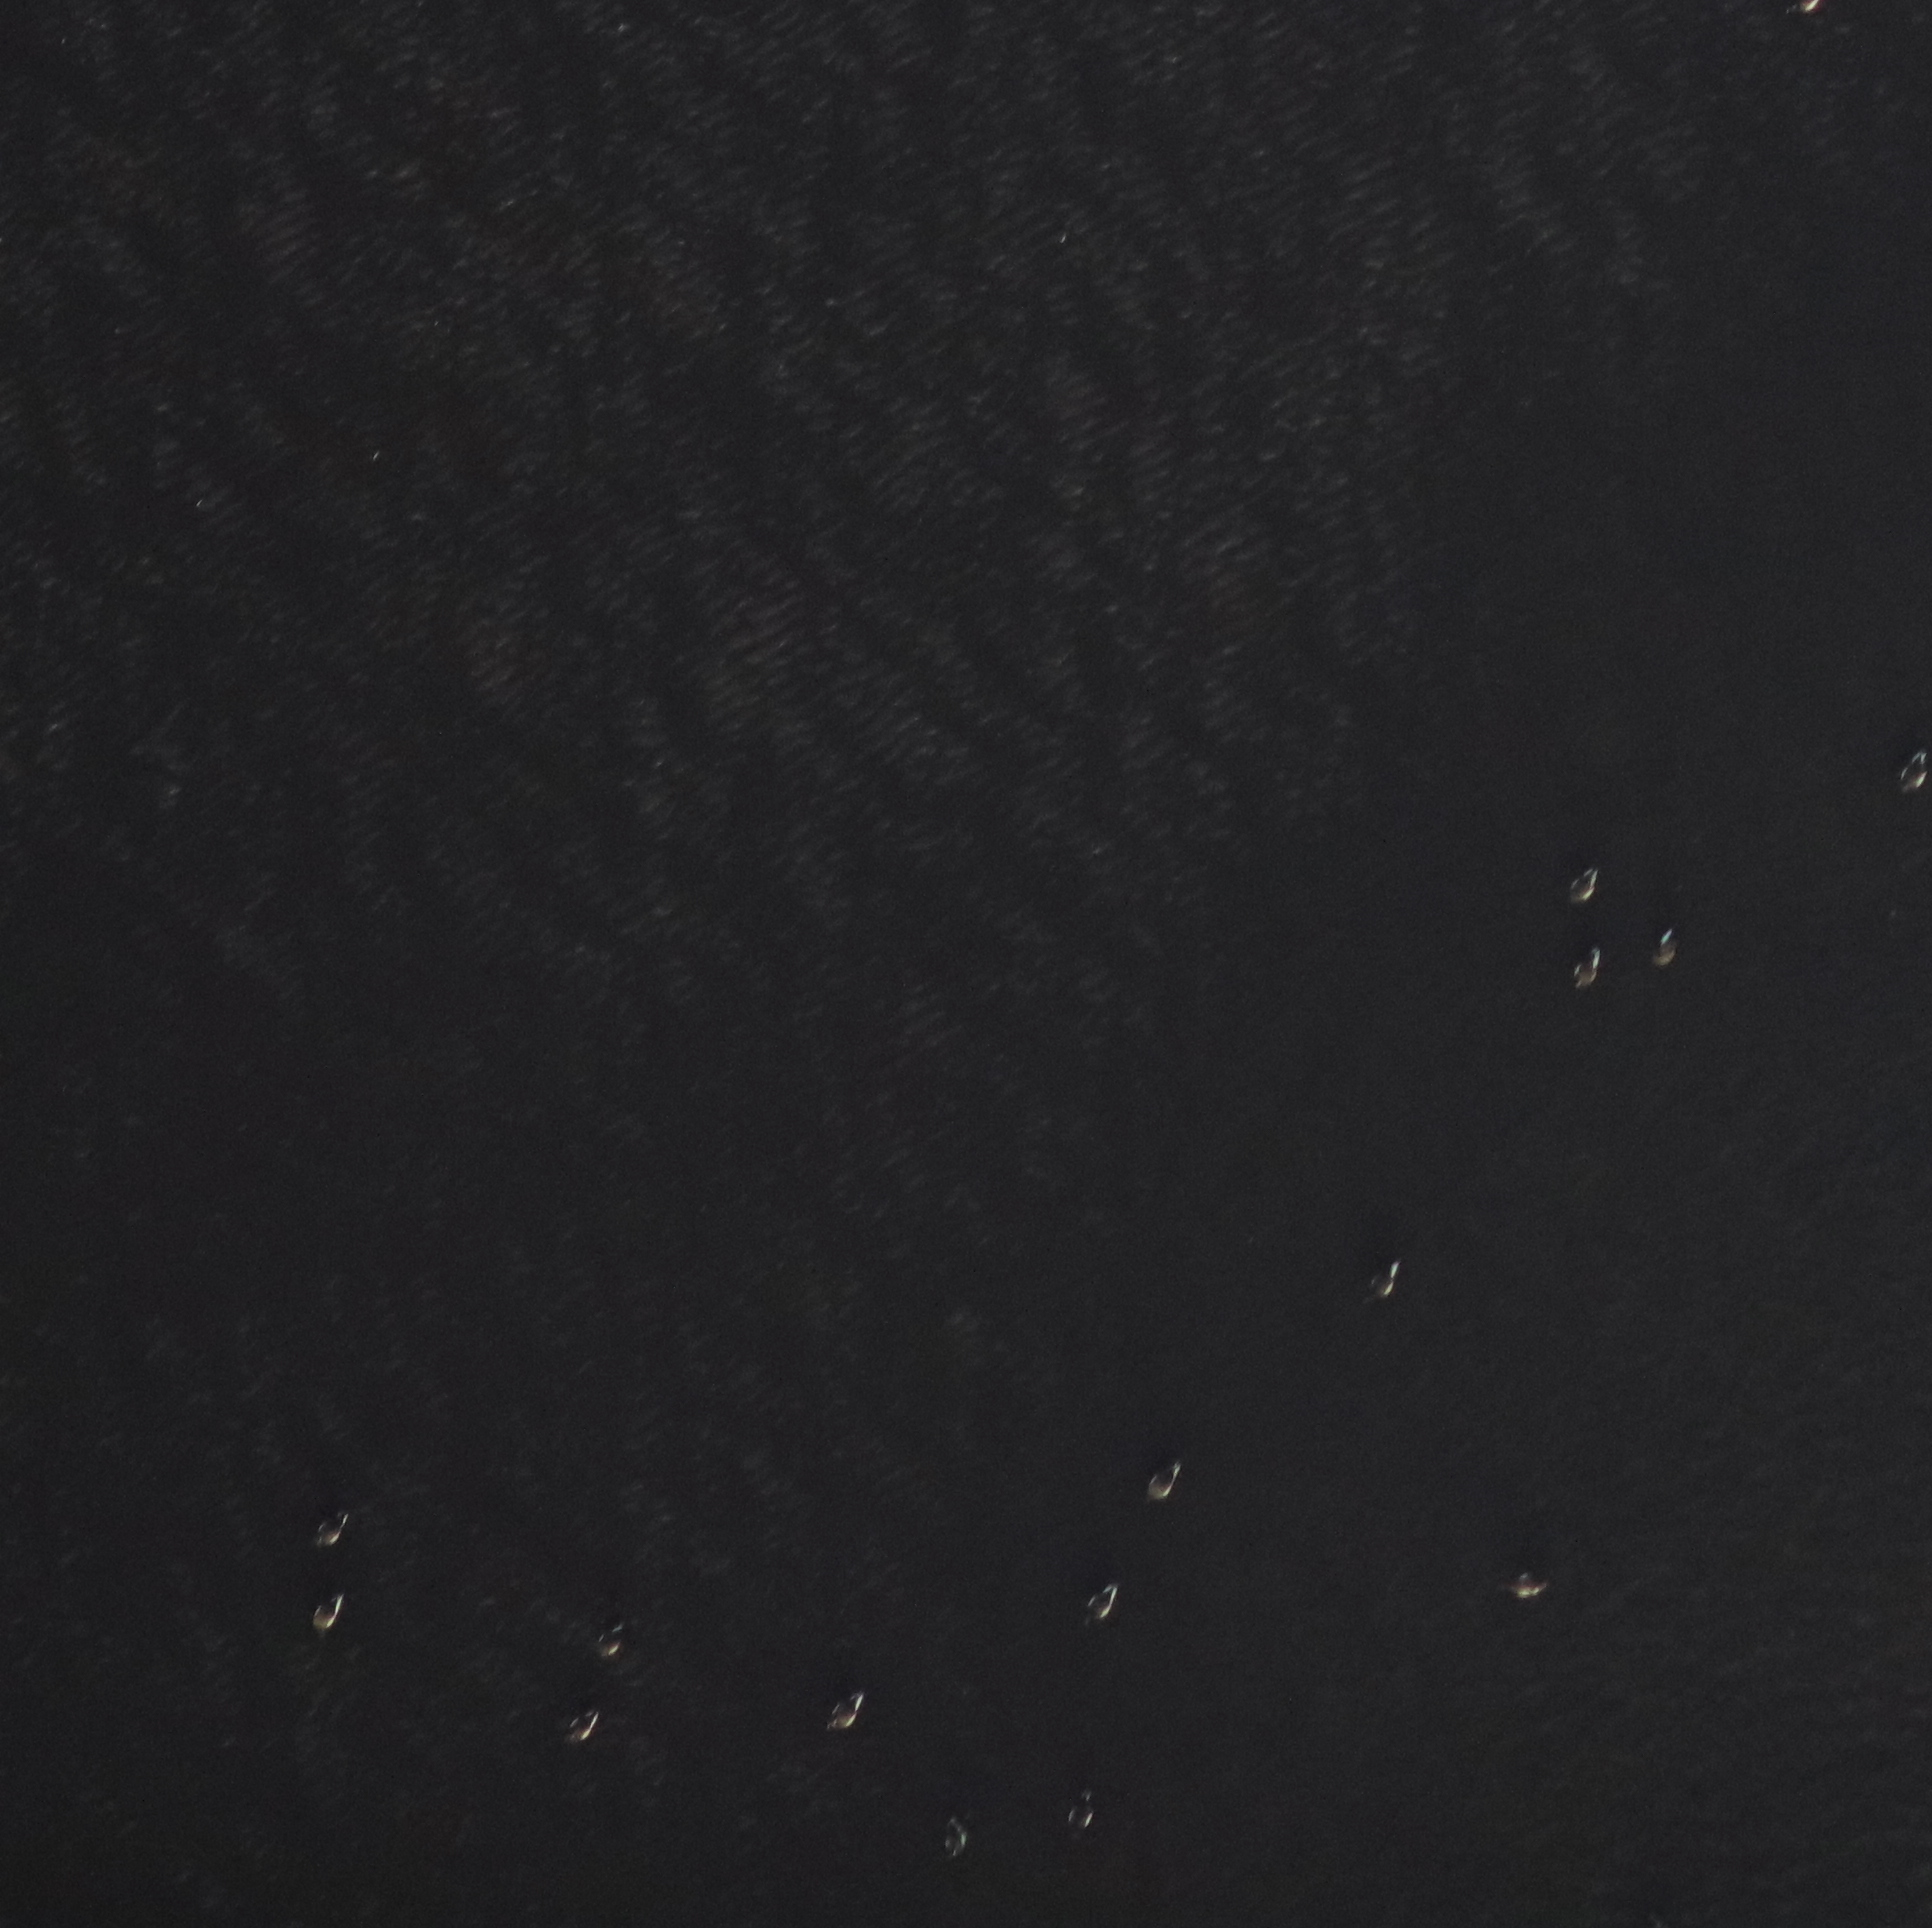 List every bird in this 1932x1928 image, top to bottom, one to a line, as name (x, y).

brant (1913, 773)
brant (1582, 888)
brant (1664, 948)
brant (1586, 970)
brant (1383, 1282)
brant (1162, 1483)
brant (331, 1532)
brant (1526, 1586)
brant (1100, 1605)
brant (328, 1617)
brant (616, 1647)
brant (846, 1713)
brant (582, 1729)
brant (1081, 1816)
brant (960, 1835)